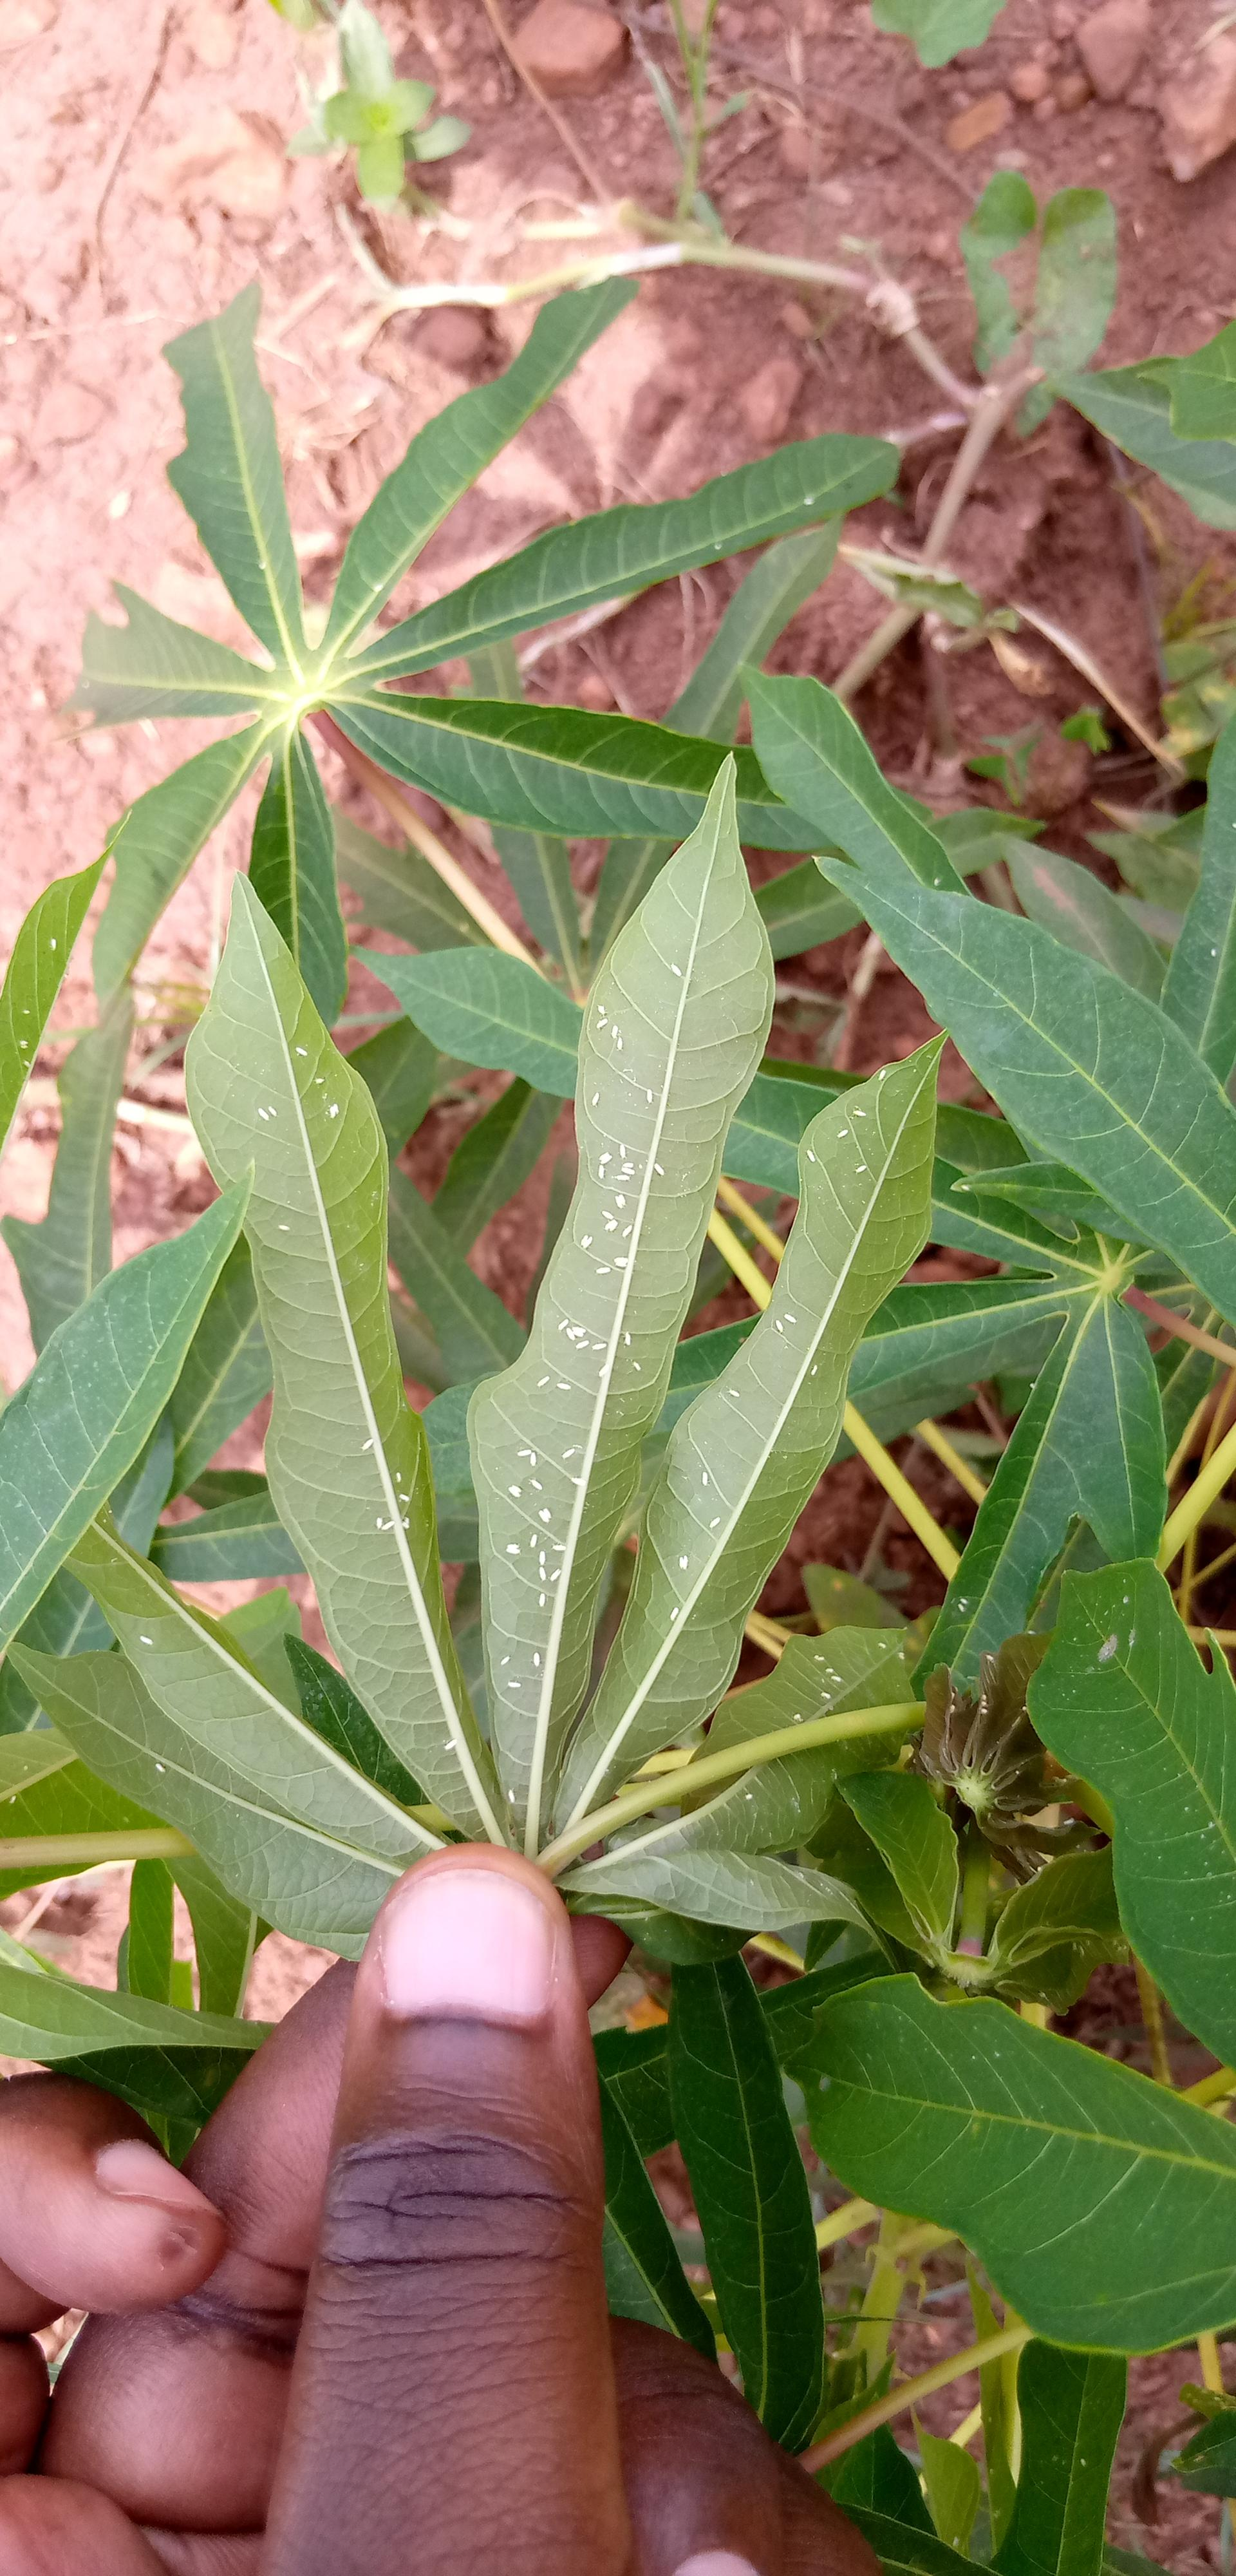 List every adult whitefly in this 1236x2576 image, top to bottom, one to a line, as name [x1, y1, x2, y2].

whitefly [46, 935, 59, 954]
whitefly [668, 961, 684, 978]
whitefly [595, 1001, 606, 1016]
whitefly [21, 1009, 33, 1016]
whitefly [596, 1018, 608, 1031]
whitefly [610, 1023, 619, 1040]
whitefly [615, 1035, 624, 1052]
whitefly [18, 1039, 30, 1045]
whitefly [19, 1044, 30, 1050]
whitefly [293, 1045, 310, 1059]
whitefly [21, 1059, 32, 1070]
whitefly [876, 1066, 889, 1084]
whitefly [312, 1075, 328, 1086]
whitefly [644, 1086, 653, 1104]
whitefly [589, 1090, 601, 1107]
whitefly [333, 1103, 341, 1115]
whitefly [267, 1104, 278, 1118]
whitefly [328, 1105, 336, 1119]
whitefly [256, 1106, 271, 1123]
whitefly [851, 1108, 868, 1119]
whitefly [836, 1128, 849, 1140]
whitefly [617, 1142, 630, 1162]
whitefly [805, 1148, 818, 1164]
whitefly [597, 1151, 610, 1161]
whitefly [599, 1154, 612, 1166]
whitefly [621, 1161, 635, 1168]
whitefly [652, 1161, 668, 1177]
whitefly [854, 1162, 868, 1175]
whitefly [597, 1164, 606, 1182]
whitefly [620, 1166, 635, 1176]
whitefly [612, 1174, 631, 1182]
whitefly [619, 1194, 627, 1206]
whitefly [613, 1195, 623, 1209]
whitefly [599, 1209, 615, 1220]
whitefly [603, 1218, 617, 1231]
whitefly [609, 1220, 619, 1233]
whitefly [276, 1222, 293, 1234]
whitefly [621, 1223, 633, 1239]
whitefly [579, 1233, 588, 1247]
whitefly [583, 1235, 594, 1251]
whitefly [612, 1255, 629, 1263]
whitefly [614, 1262, 628, 1268]
whitefly [593, 1265, 613, 1276]
whitefly [782, 1312, 798, 1325]
whitefly [556, 1317, 570, 1332]
whitefly [773, 1318, 785, 1336]
whitefly [571, 1325, 587, 1333]
whitefly [565, 1327, 576, 1342]
whitefly [623, 1329, 633, 1347]
whitefly [572, 1331, 585, 1339]
whitefly [572, 1340, 592, 1352]
whitefly [590, 1341, 610, 1352]
whitefly [631, 1360, 645, 1375]
whitefly [597, 1361, 613, 1380]
whitefly [809, 1362, 820, 1379]
whitefly [536, 1373, 551, 1390]
whitefly [552, 1380, 574, 1394]
whitefly [726, 1386, 743, 1399]
whitefly [357, 1435, 375, 1452]
whitefly [559, 1446, 577, 1462]
whitefly [514, 1447, 532, 1459]
whitefly [529, 1451, 539, 1467]
whitefly [700, 1469, 711, 1489]
whitefly [394, 1470, 404, 1484]
whitefly [568, 1475, 590, 1491]
whitefly [529, 1477, 546, 1494]
whitefly [510, 1484, 524, 1493]
whitefly [507, 1486, 521, 1499]
whitefly [397, 1492, 412, 1504]
whitefly [542, 1507, 554, 1519]
whitefly [537, 1509, 550, 1524]
whitefly [707, 1513, 723, 1530]
whitefly [375, 1515, 383, 1530]
whitefly [380, 1519, 395, 1533]
whitefly [402, 1521, 410, 1531]
whitefly [528, 1531, 540, 1549]
whitefly [551, 1542, 568, 1553]
whitefly [505, 1543, 521, 1549]
whitefly [505, 1548, 522, 1555]
whitefly [538, 1549, 547, 1567]
whitefly [683, 1553, 689, 1572]
whitefly [678, 1555, 683, 1572]
whitefly [538, 1566, 549, 1582]
whitefly [550, 1566, 563, 1584]
whitefly [537, 1592, 548, 1609]
whitefly [668, 1603, 682, 1623]
whitefly [137, 1633, 155, 1648]
whitefly [876, 1640, 888, 1650]
whitefly [531, 1651, 542, 1669]
whitefly [497, 1653, 511, 1667]
whitefly [823, 1667, 835, 1674]
whitefly [828, 1674, 843, 1684]
whitefly [505, 1679, 523, 1690]
whitefly [819, 1690, 832, 1701]
whitefly [791, 1710, 808, 1723]
whitefly [443, 1737, 459, 1754]
whitefly [153, 1761, 167, 1775]
whitefly [507, 1787, 518, 1804]
whitefly [743, 1792, 756, 1803]
whitefly [6, 1794, 19, 1806]